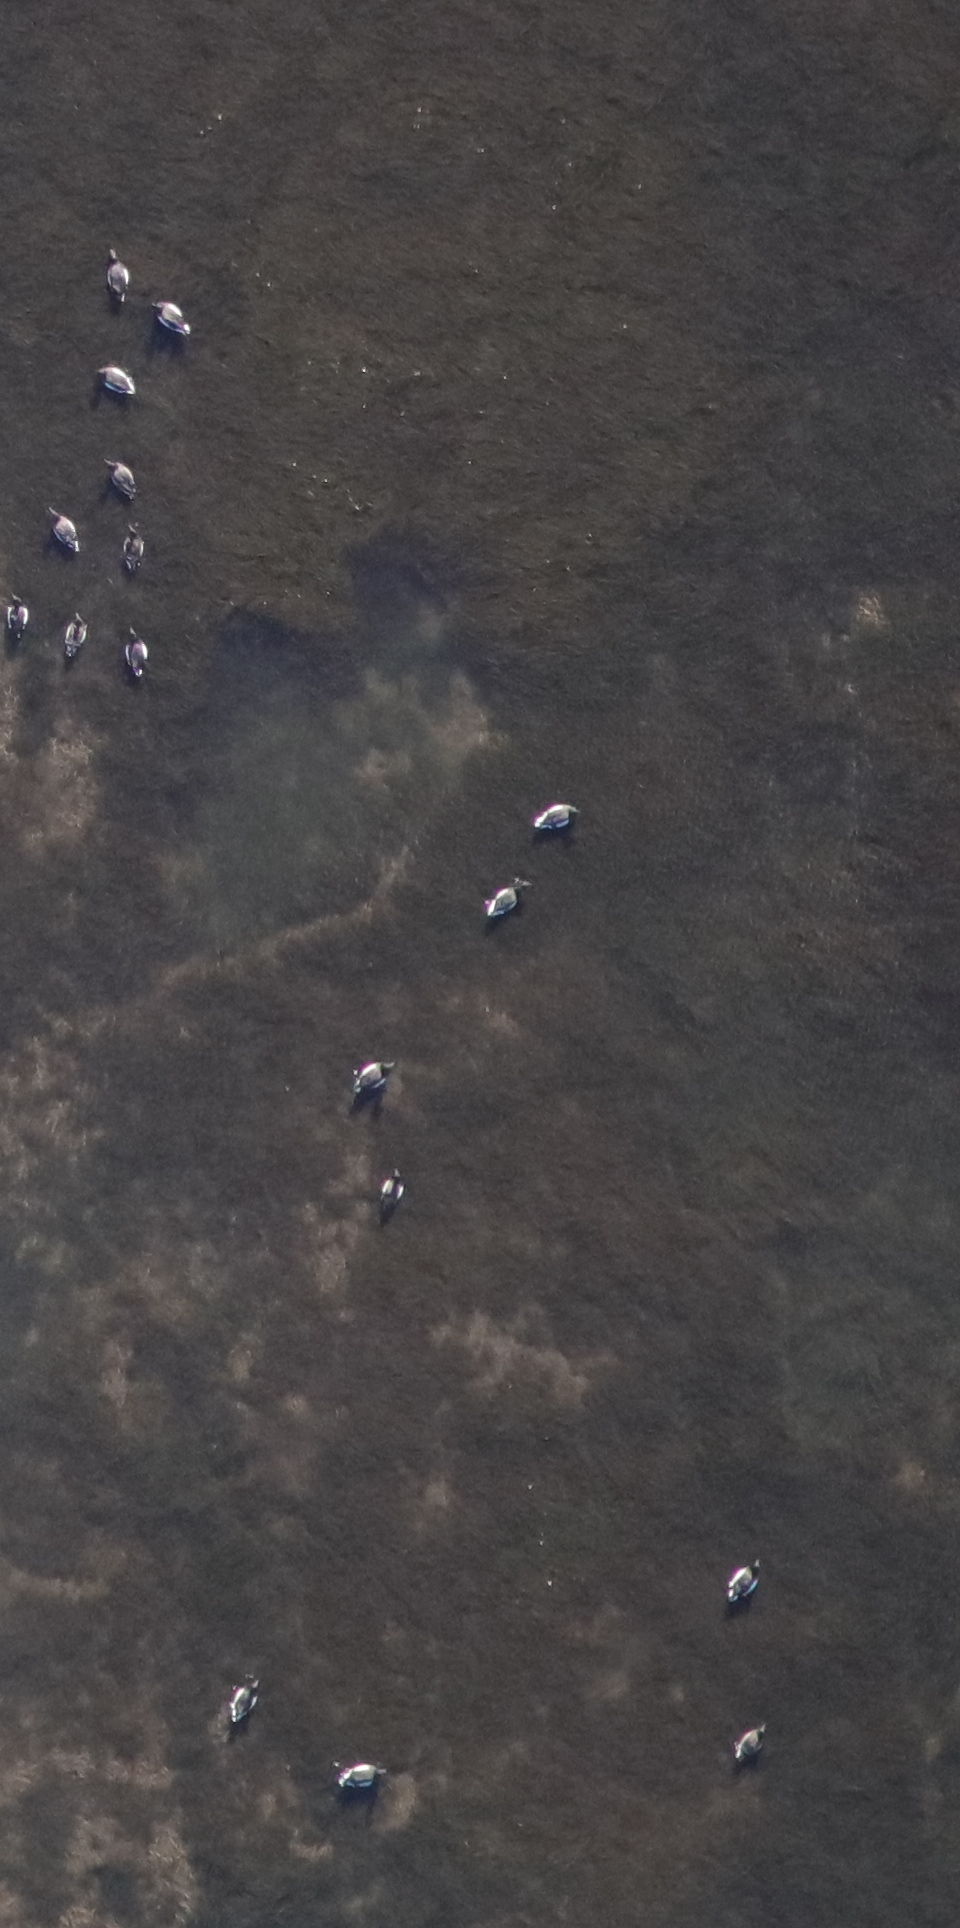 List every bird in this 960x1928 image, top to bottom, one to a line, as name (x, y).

brant (117, 275)
brant (172, 316)
brant (114, 379)
brant (120, 478)
brant (63, 530)
brant (133, 551)
brant (17, 617)
brant (74, 635)
brant (135, 655)
brant (558, 816)
brant (506, 900)
brant (370, 1075)
brant (391, 1190)
brant (744, 1584)
brant (242, 1702)
brant (749, 1744)
brant (361, 1776)